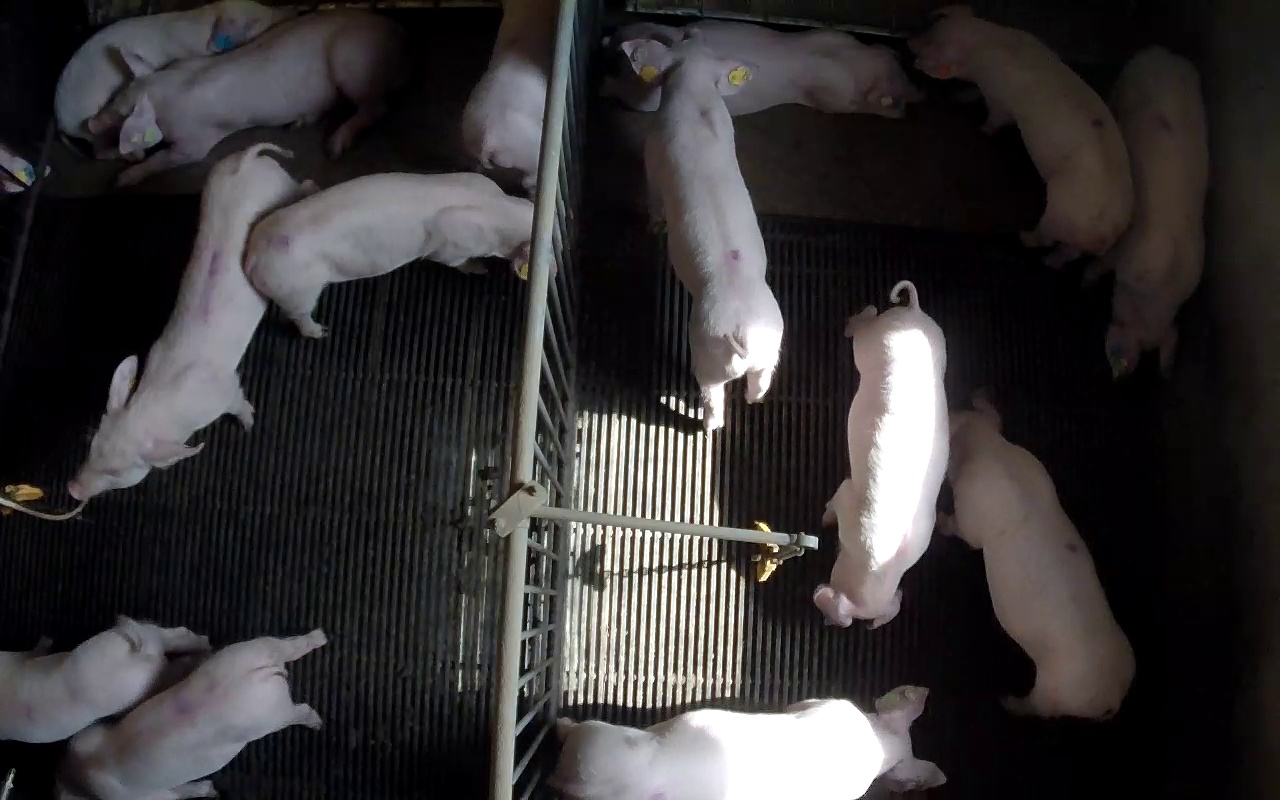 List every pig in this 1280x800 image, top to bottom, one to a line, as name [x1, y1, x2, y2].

pig [55, 0, 297, 156]
pig [460, 0, 567, 204]
pig [906, 0, 1135, 268]
pig [86, 9, 392, 188]
pig [600, 18, 922, 120]
pig [623, 25, 787, 435]
pig [1083, 45, 1209, 380]
pig [68, 142, 321, 503]
pig [242, 171, 562, 340]
pig [811, 279, 951, 631]
pig [937, 384, 1135, 723]
pig [0, 613, 213, 744]
pig [52, 627, 331, 799]
pig [551, 683, 948, 799]